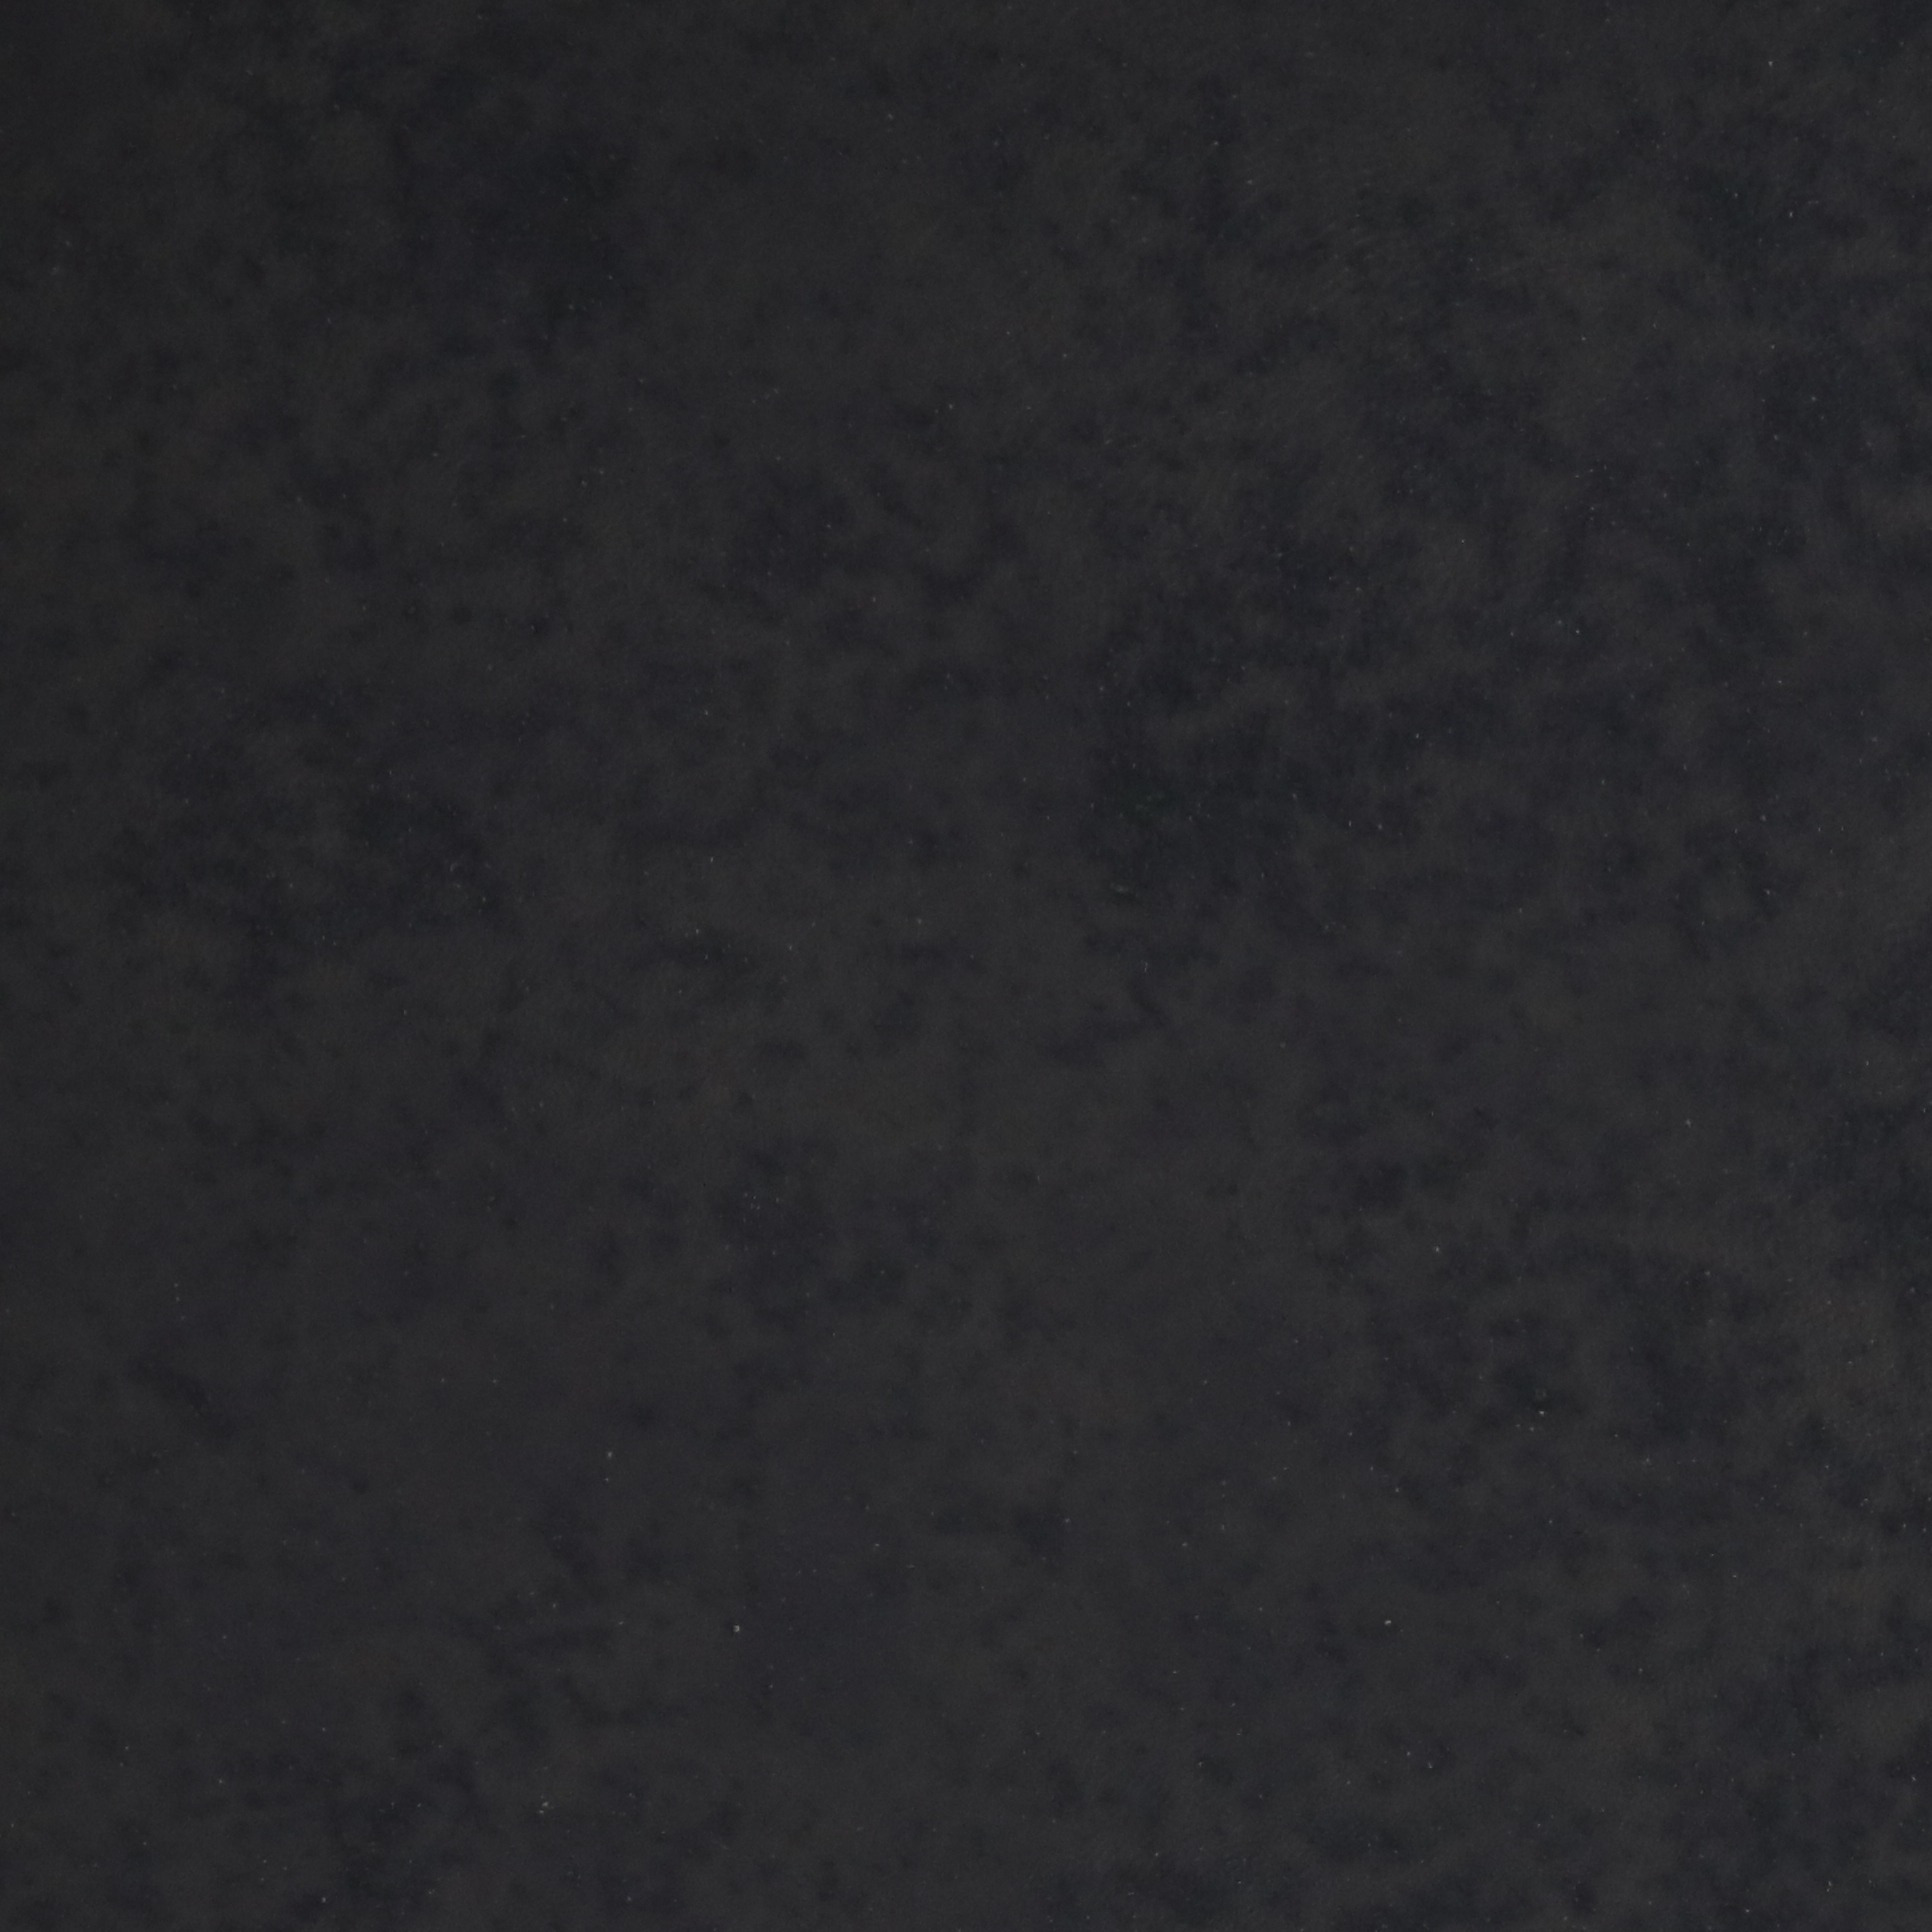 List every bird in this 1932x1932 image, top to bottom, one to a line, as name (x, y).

None